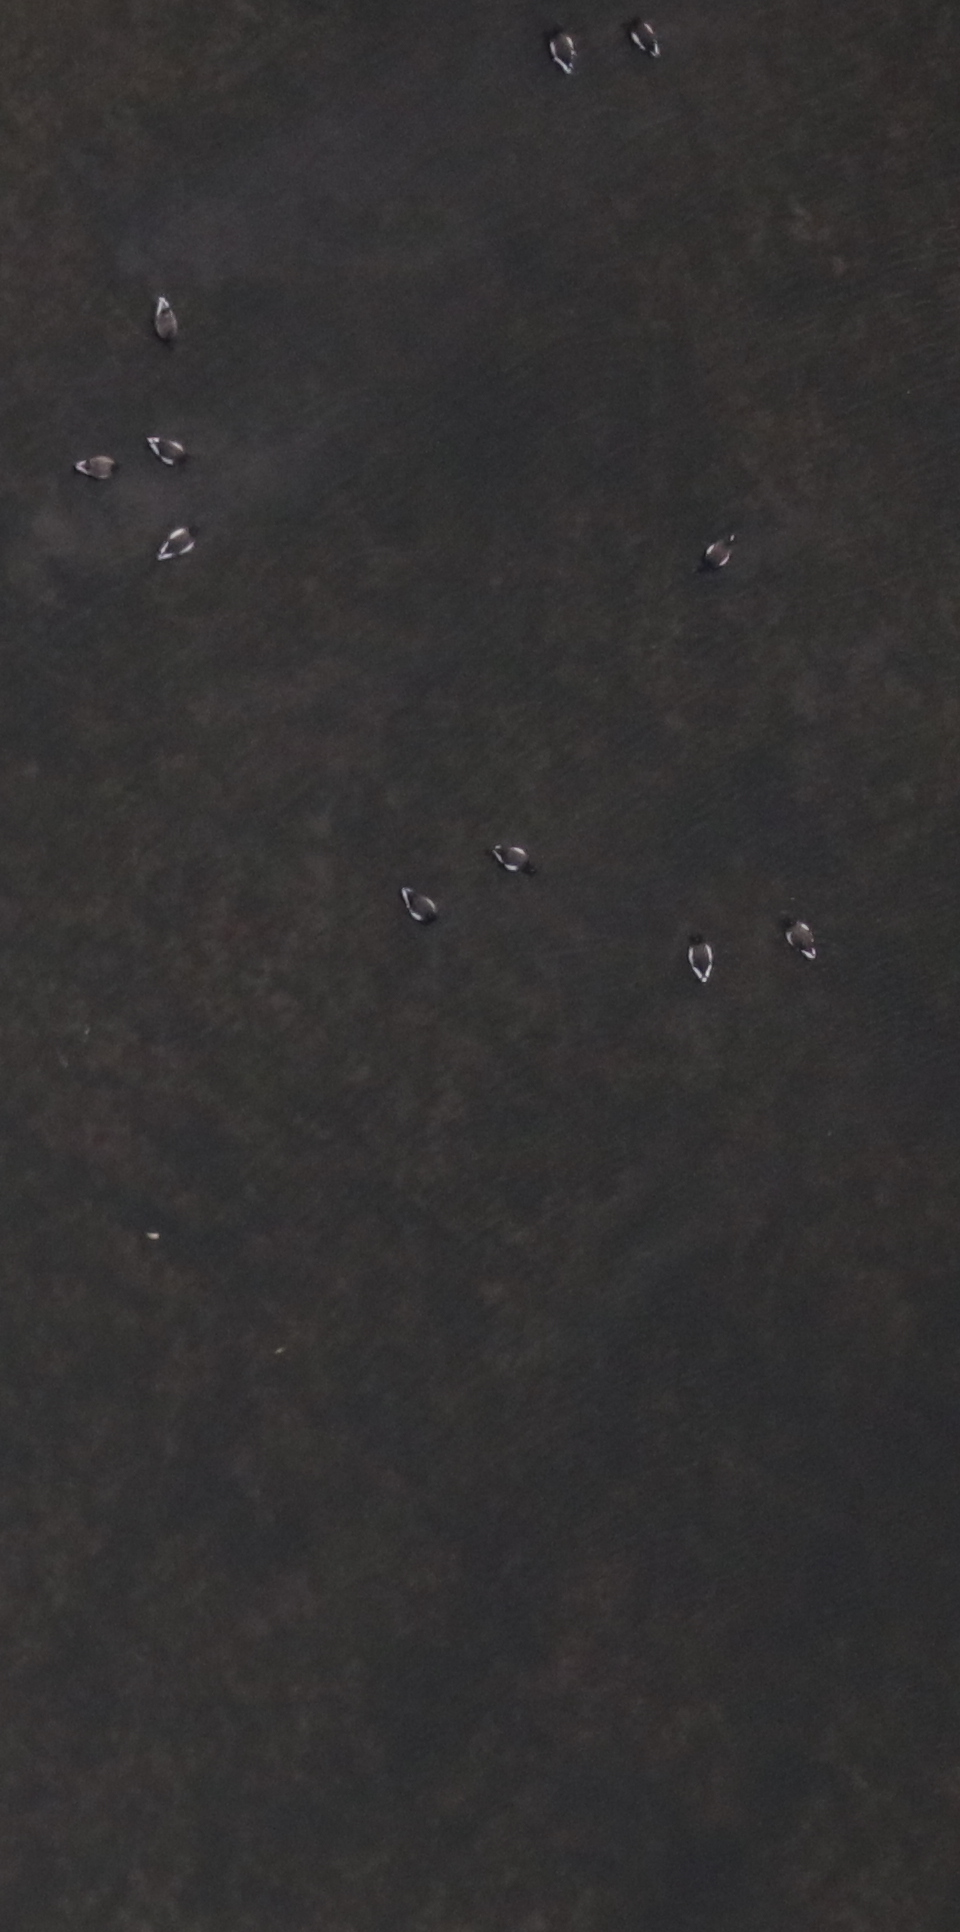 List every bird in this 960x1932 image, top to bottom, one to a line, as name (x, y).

brant (643, 37)
brant (564, 49)
brant (165, 320)
brant (169, 451)
brant (98, 467)
brant (178, 544)
brant (720, 553)
brant (514, 859)
brant (420, 907)
brant (800, 939)
brant (699, 958)